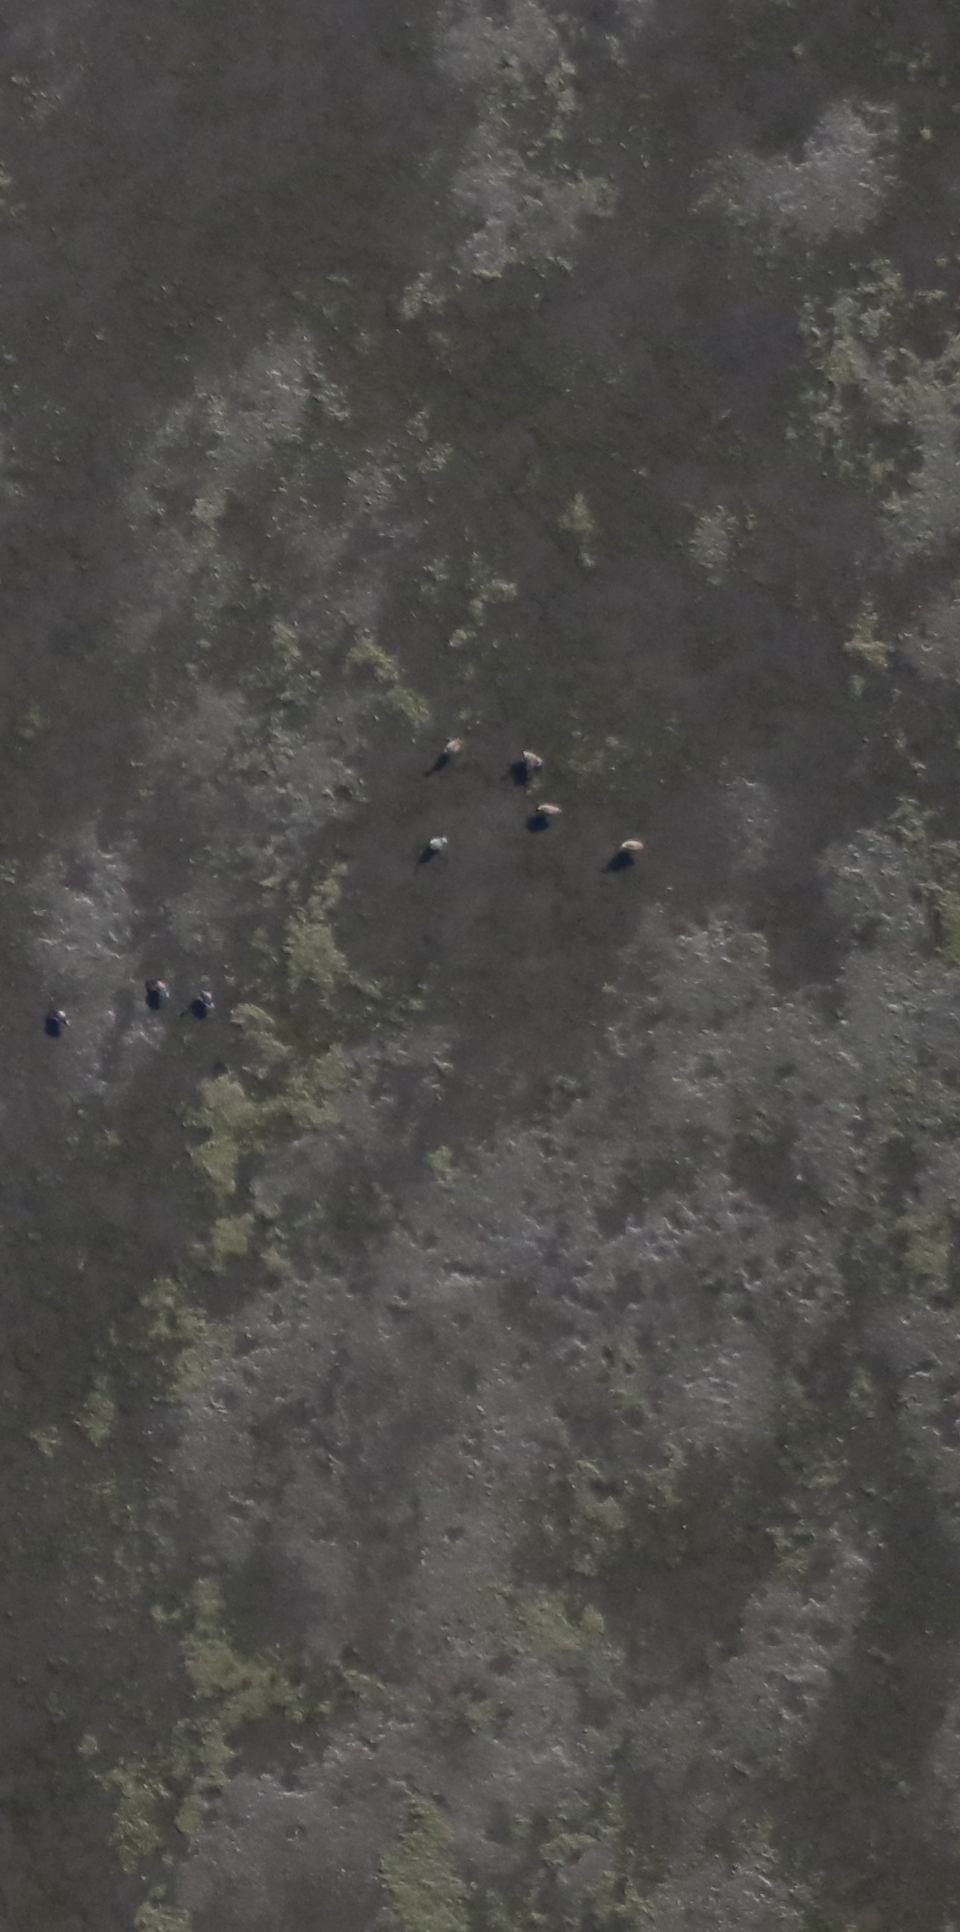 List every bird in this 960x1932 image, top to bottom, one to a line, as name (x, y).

Canada goose (452, 747)
Canada goose (535, 758)
Canada goose (549, 810)
brant (437, 844)
Canada goose (635, 844)
brant (161, 987)
brant (205, 1000)
brant (60, 1017)